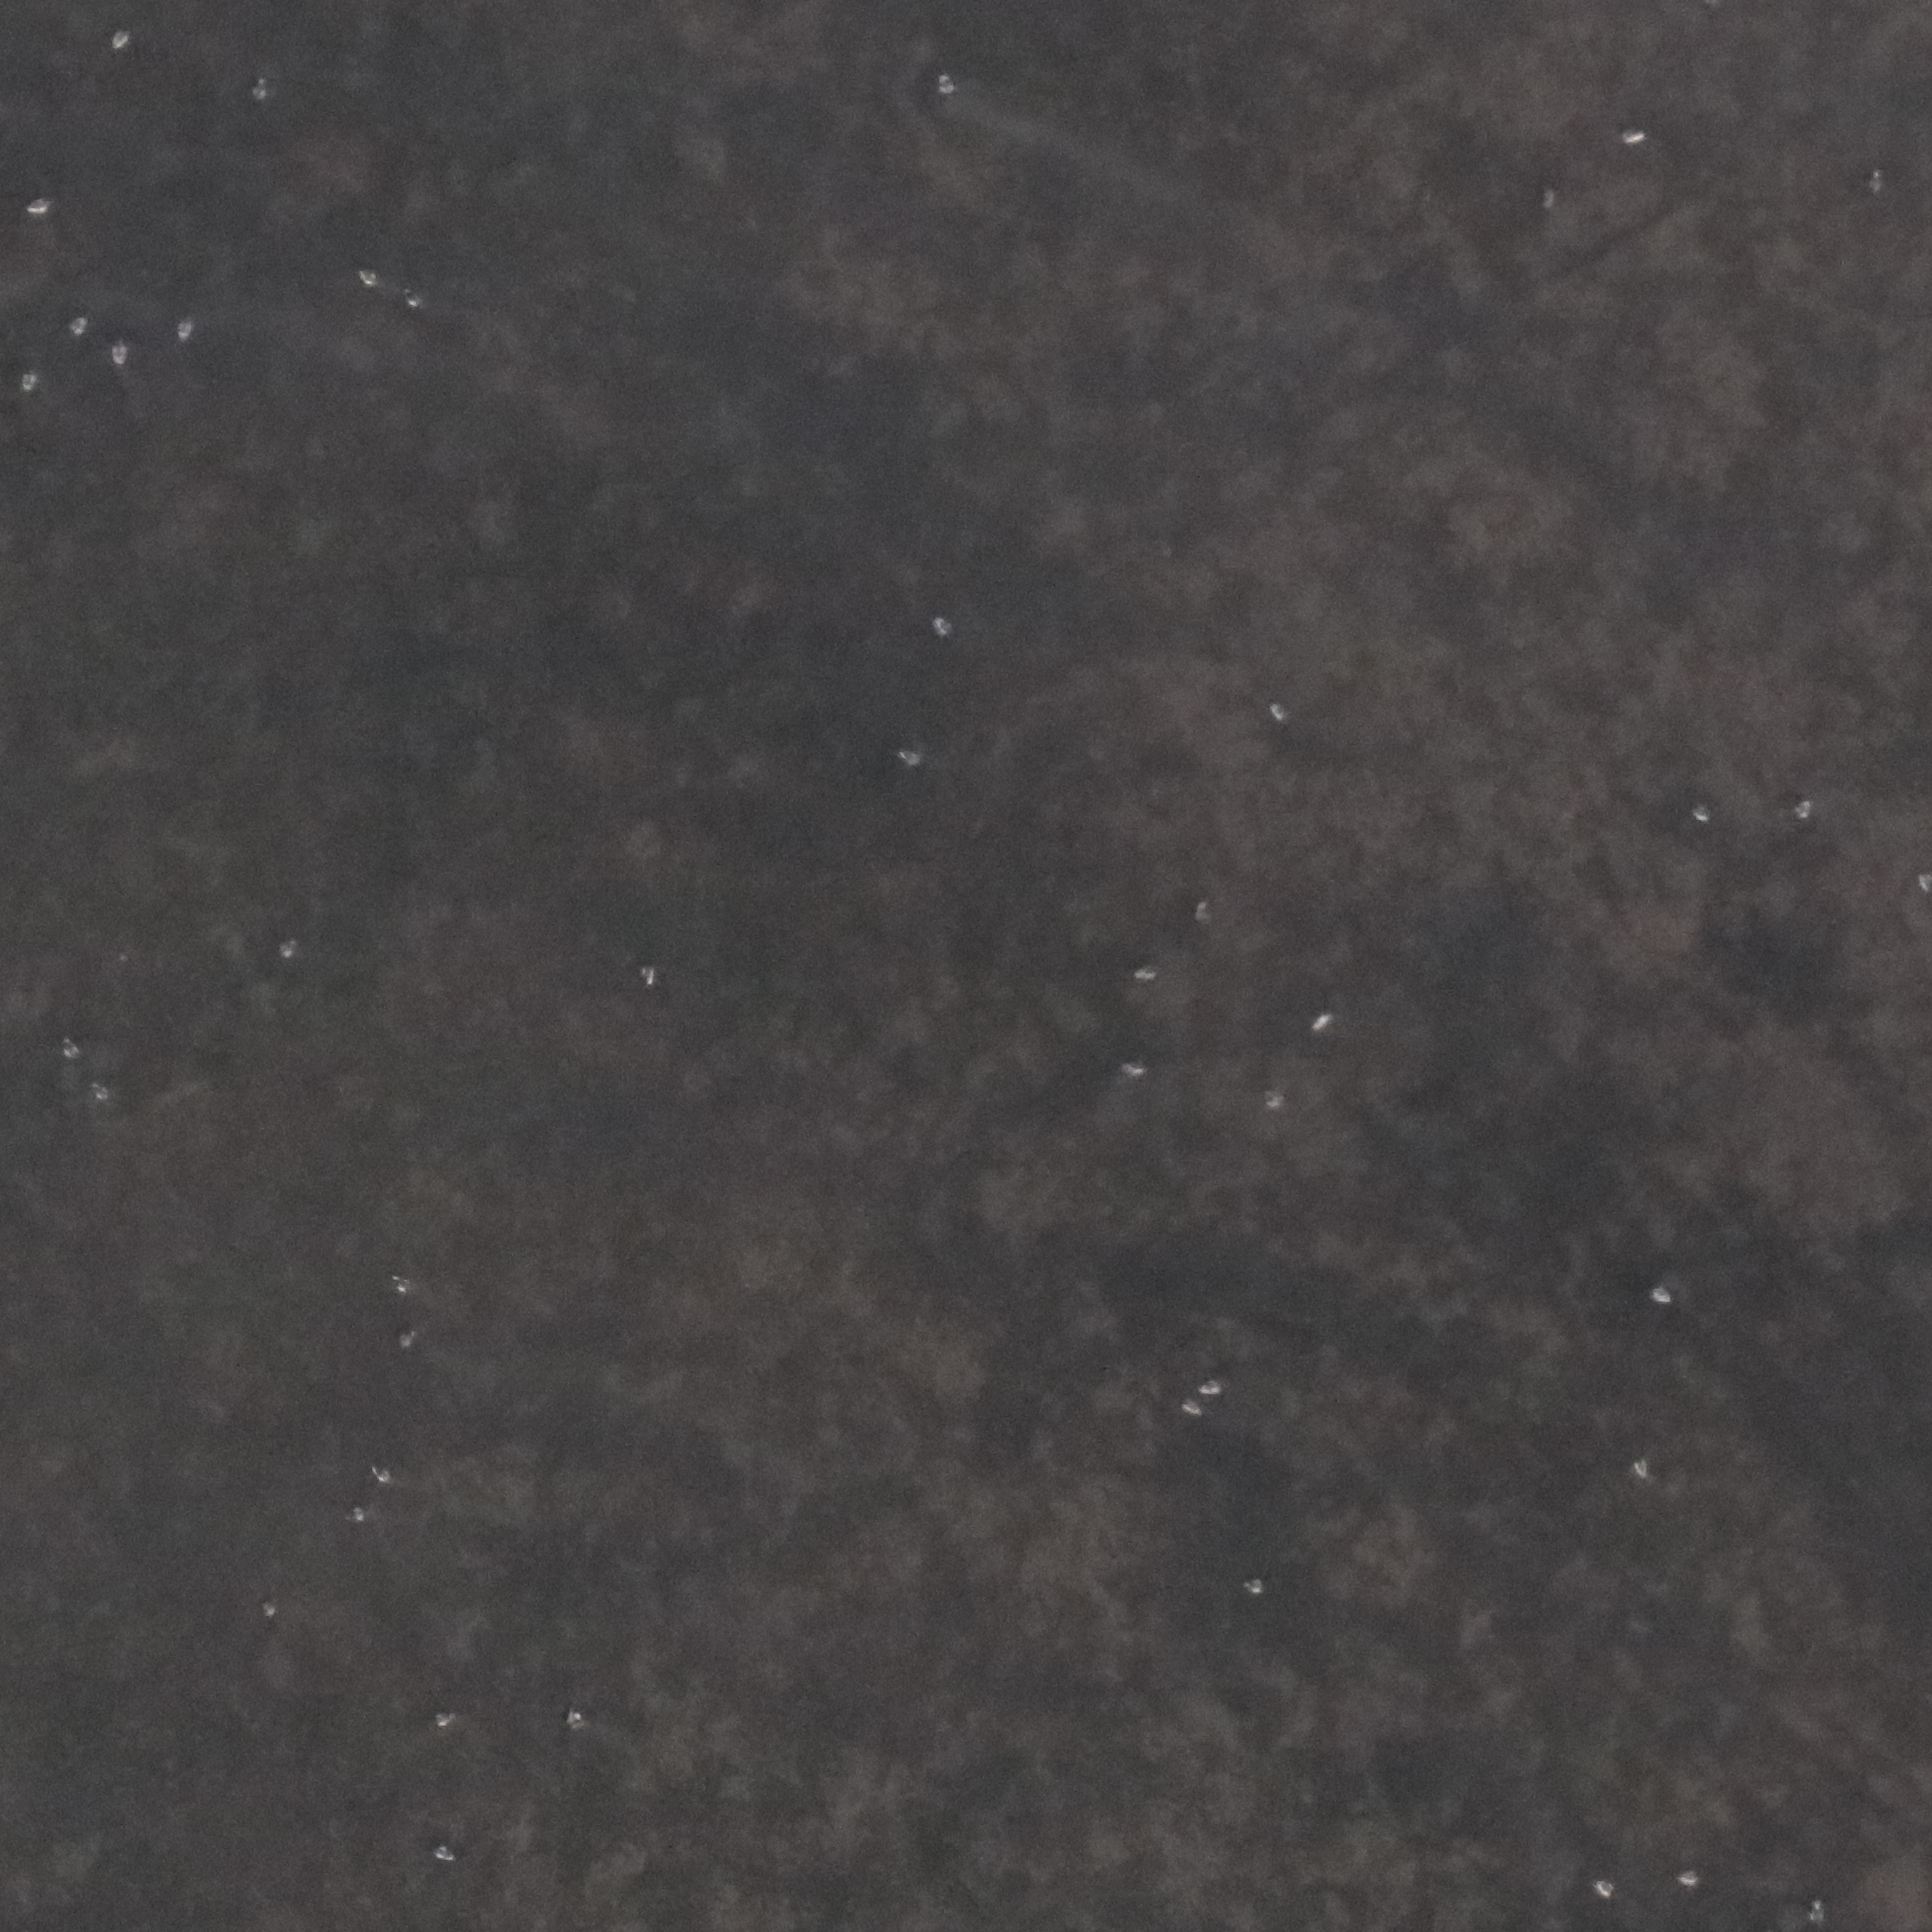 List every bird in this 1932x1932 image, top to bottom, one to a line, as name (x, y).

brant (1708, 0)
brant (126, 40)
brant (950, 89)
brant (254, 96)
brant (1637, 128)
brant (1877, 181)
brant (1553, 198)
brant (37, 205)
brant (368, 277)
brant (410, 297)
brant (79, 325)
brant (182, 325)
brant (120, 348)
brant (29, 379)
brant (942, 622)
brant (1282, 712)
brant (915, 755)
brant (1799, 800)
brant (1703, 802)
brant (1930, 883)
brant (1196, 912)
brant (290, 944)
brant (647, 973)
brant (1148, 975)
brant (1332, 1026)
brant (74, 1055)
brant (1137, 1072)
brant (105, 1093)
brant (1275, 1099)
brant (400, 1281)
brant (1663, 1294)
brant (404, 1347)
brant (1215, 1384)
brant (1192, 1405)
brant (1640, 1470)
brant (378, 1478)
brant (363, 1520)
brant (1250, 1582)
brant (278, 1605)
brant (445, 1717)
brant (573, 1719)
brant (443, 1852)
brant (1684, 1875)
brant (1605, 1888)
brant (1812, 1904)